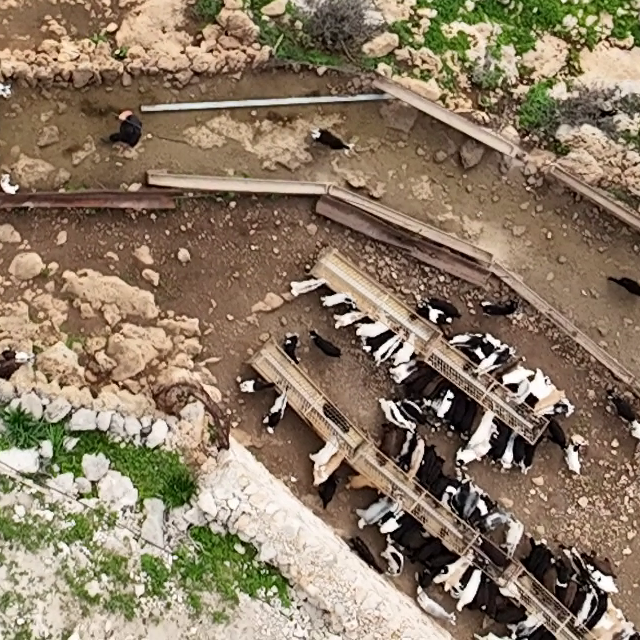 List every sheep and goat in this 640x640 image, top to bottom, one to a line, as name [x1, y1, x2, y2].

goat [0, 83, 11, 98]
goat [311, 127, 356, 156]
goat [0, 173, 20, 195]
goat [608, 276, 639, 305]
goat [290, 277, 329, 297]
goat [320, 293, 357, 309]
goat [429, 297, 463, 320]
goat [480, 301, 518, 316]
goat [416, 304, 452, 324]
goat [334, 306, 374, 328]
goat [356, 311, 391, 336]
goat [439, 323, 452, 337]
goat [362, 325, 402, 354]
goat [307, 328, 342, 359]
goat [373, 329, 406, 368]
goat [393, 332, 417, 366]
goat [284, 333, 301, 365]
goat [459, 334, 501, 362]
goat [448, 335, 483, 349]
goat [472, 345, 515, 376]
goat [3, 349, 32, 363]
goat [487, 355, 525, 389]
goat [389, 358, 421, 385]
goat [0, 360, 21, 381]
goat [503, 367, 533, 391]
goat [516, 369, 556, 415]
goat [409, 370, 440, 397]
goat [422, 375, 446, 396]
goat [430, 377, 450, 399]
goat [239, 379, 282, 392]
goat [505, 379, 530, 405]
goat [263, 383, 289, 435]
goat [438, 384, 456, 419]
goat [604, 387, 636, 422]
goat [420, 389, 447, 409]
goat [533, 390, 564, 412]
goat [450, 393, 469, 431]
goat [378, 398, 416, 432]
goat [461, 398, 475, 430]
goat [396, 399, 443, 433]
goat [459, 400, 489, 441]
goat [323, 404, 351, 434]
goat [534, 404, 569, 416]
goat [457, 411, 495, 462]
goat [487, 418, 512, 459]
goat [548, 418, 568, 450]
goat [632, 422, 639, 446]
goat [376, 423, 397, 466]
goat [500, 426, 521, 468]
goat [393, 428, 410, 457]
goat [512, 429, 529, 466]
goat [396, 432, 416, 471]
goat [309, 435, 338, 469]
goat [521, 435, 545, 474]
goat [406, 436, 425, 478]
goat [313, 443, 349, 486]
goat [566, 444, 582, 474]
goat [413, 445, 438, 488]
goat [422, 456, 445, 490]
goat [456, 460, 469, 484]
goat [430, 472, 449, 506]
goat [316, 473, 339, 509]
goat [462, 473, 480, 522]
goat [344, 474, 386, 489]
goat [439, 478, 458, 509]
goat [475, 484, 495, 514]
goat [450, 487, 469, 524]
goat [378, 491, 403, 527]
goat [355, 494, 398, 528]
goat [460, 495, 497, 531]
goat [475, 509, 514, 536]
goat [380, 510, 405, 534]
goat [392, 517, 426, 541]
goat [499, 522, 524, 561]
goat [383, 533, 403, 576]
goat [473, 534, 511, 567]
goat [350, 536, 384, 576]
goat [404, 537, 442, 562]
goat [518, 538, 547, 577]
goat [561, 543, 590, 586]
goat [532, 548, 553, 580]
goat [433, 550, 473, 583]
goat [581, 550, 618, 581]
goat [429, 553, 459, 573]
goat [554, 555, 568, 604]
goat [445, 558, 474, 593]
goat [543, 565, 557, 597]
goat [586, 565, 619, 593]
goat [458, 570, 480, 611]
goat [479, 571, 486, 610]
goat [494, 575, 522, 600]
goat [485, 576, 496, 619]
goat [558, 580, 578, 617]
goat [580, 581, 609, 632]
goat [416, 587, 457, 626]
goat [573, 594, 593, 626]
goat [487, 601, 528, 624]
goat [584, 602, 624, 639]
goat [509, 610, 544, 639]
goat [597, 623, 633, 639]
goat [473, 633, 511, 639]
goat [629, 633, 639, 639]